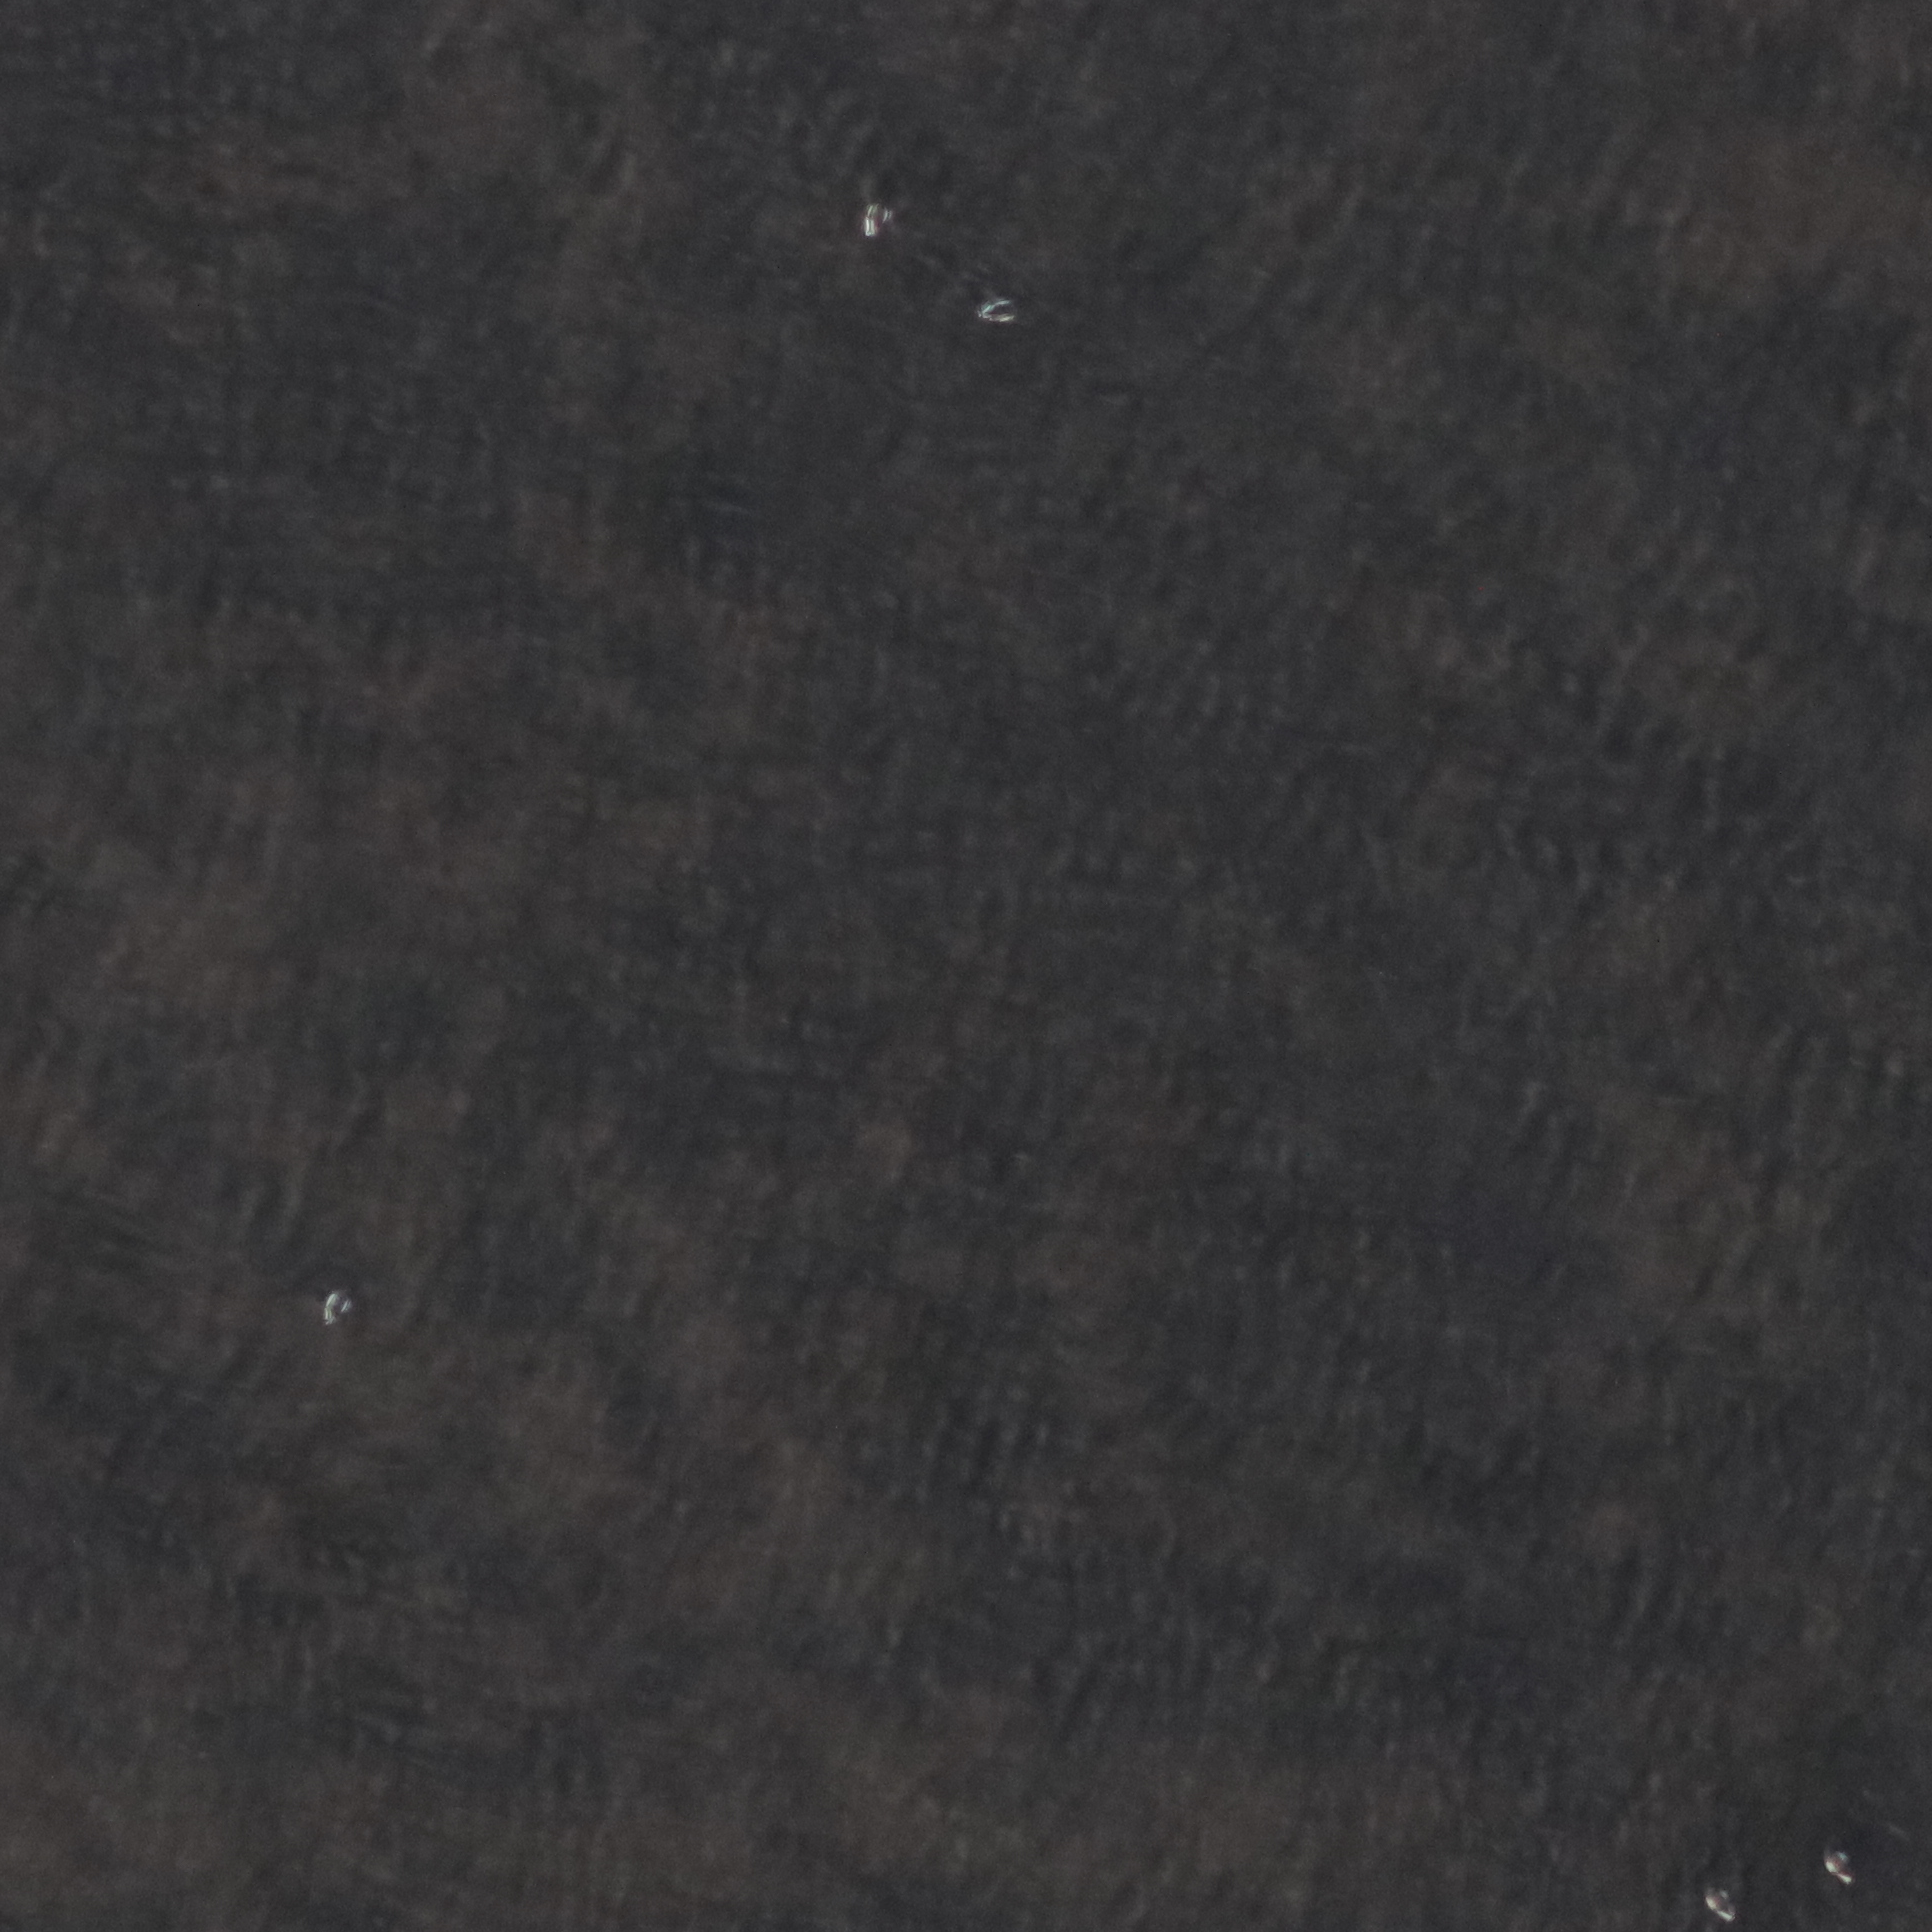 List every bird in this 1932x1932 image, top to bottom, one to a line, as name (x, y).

brant (877, 217)
brant (1000, 311)
brant (336, 1304)
brant (1840, 1867)
brant (1721, 1900)